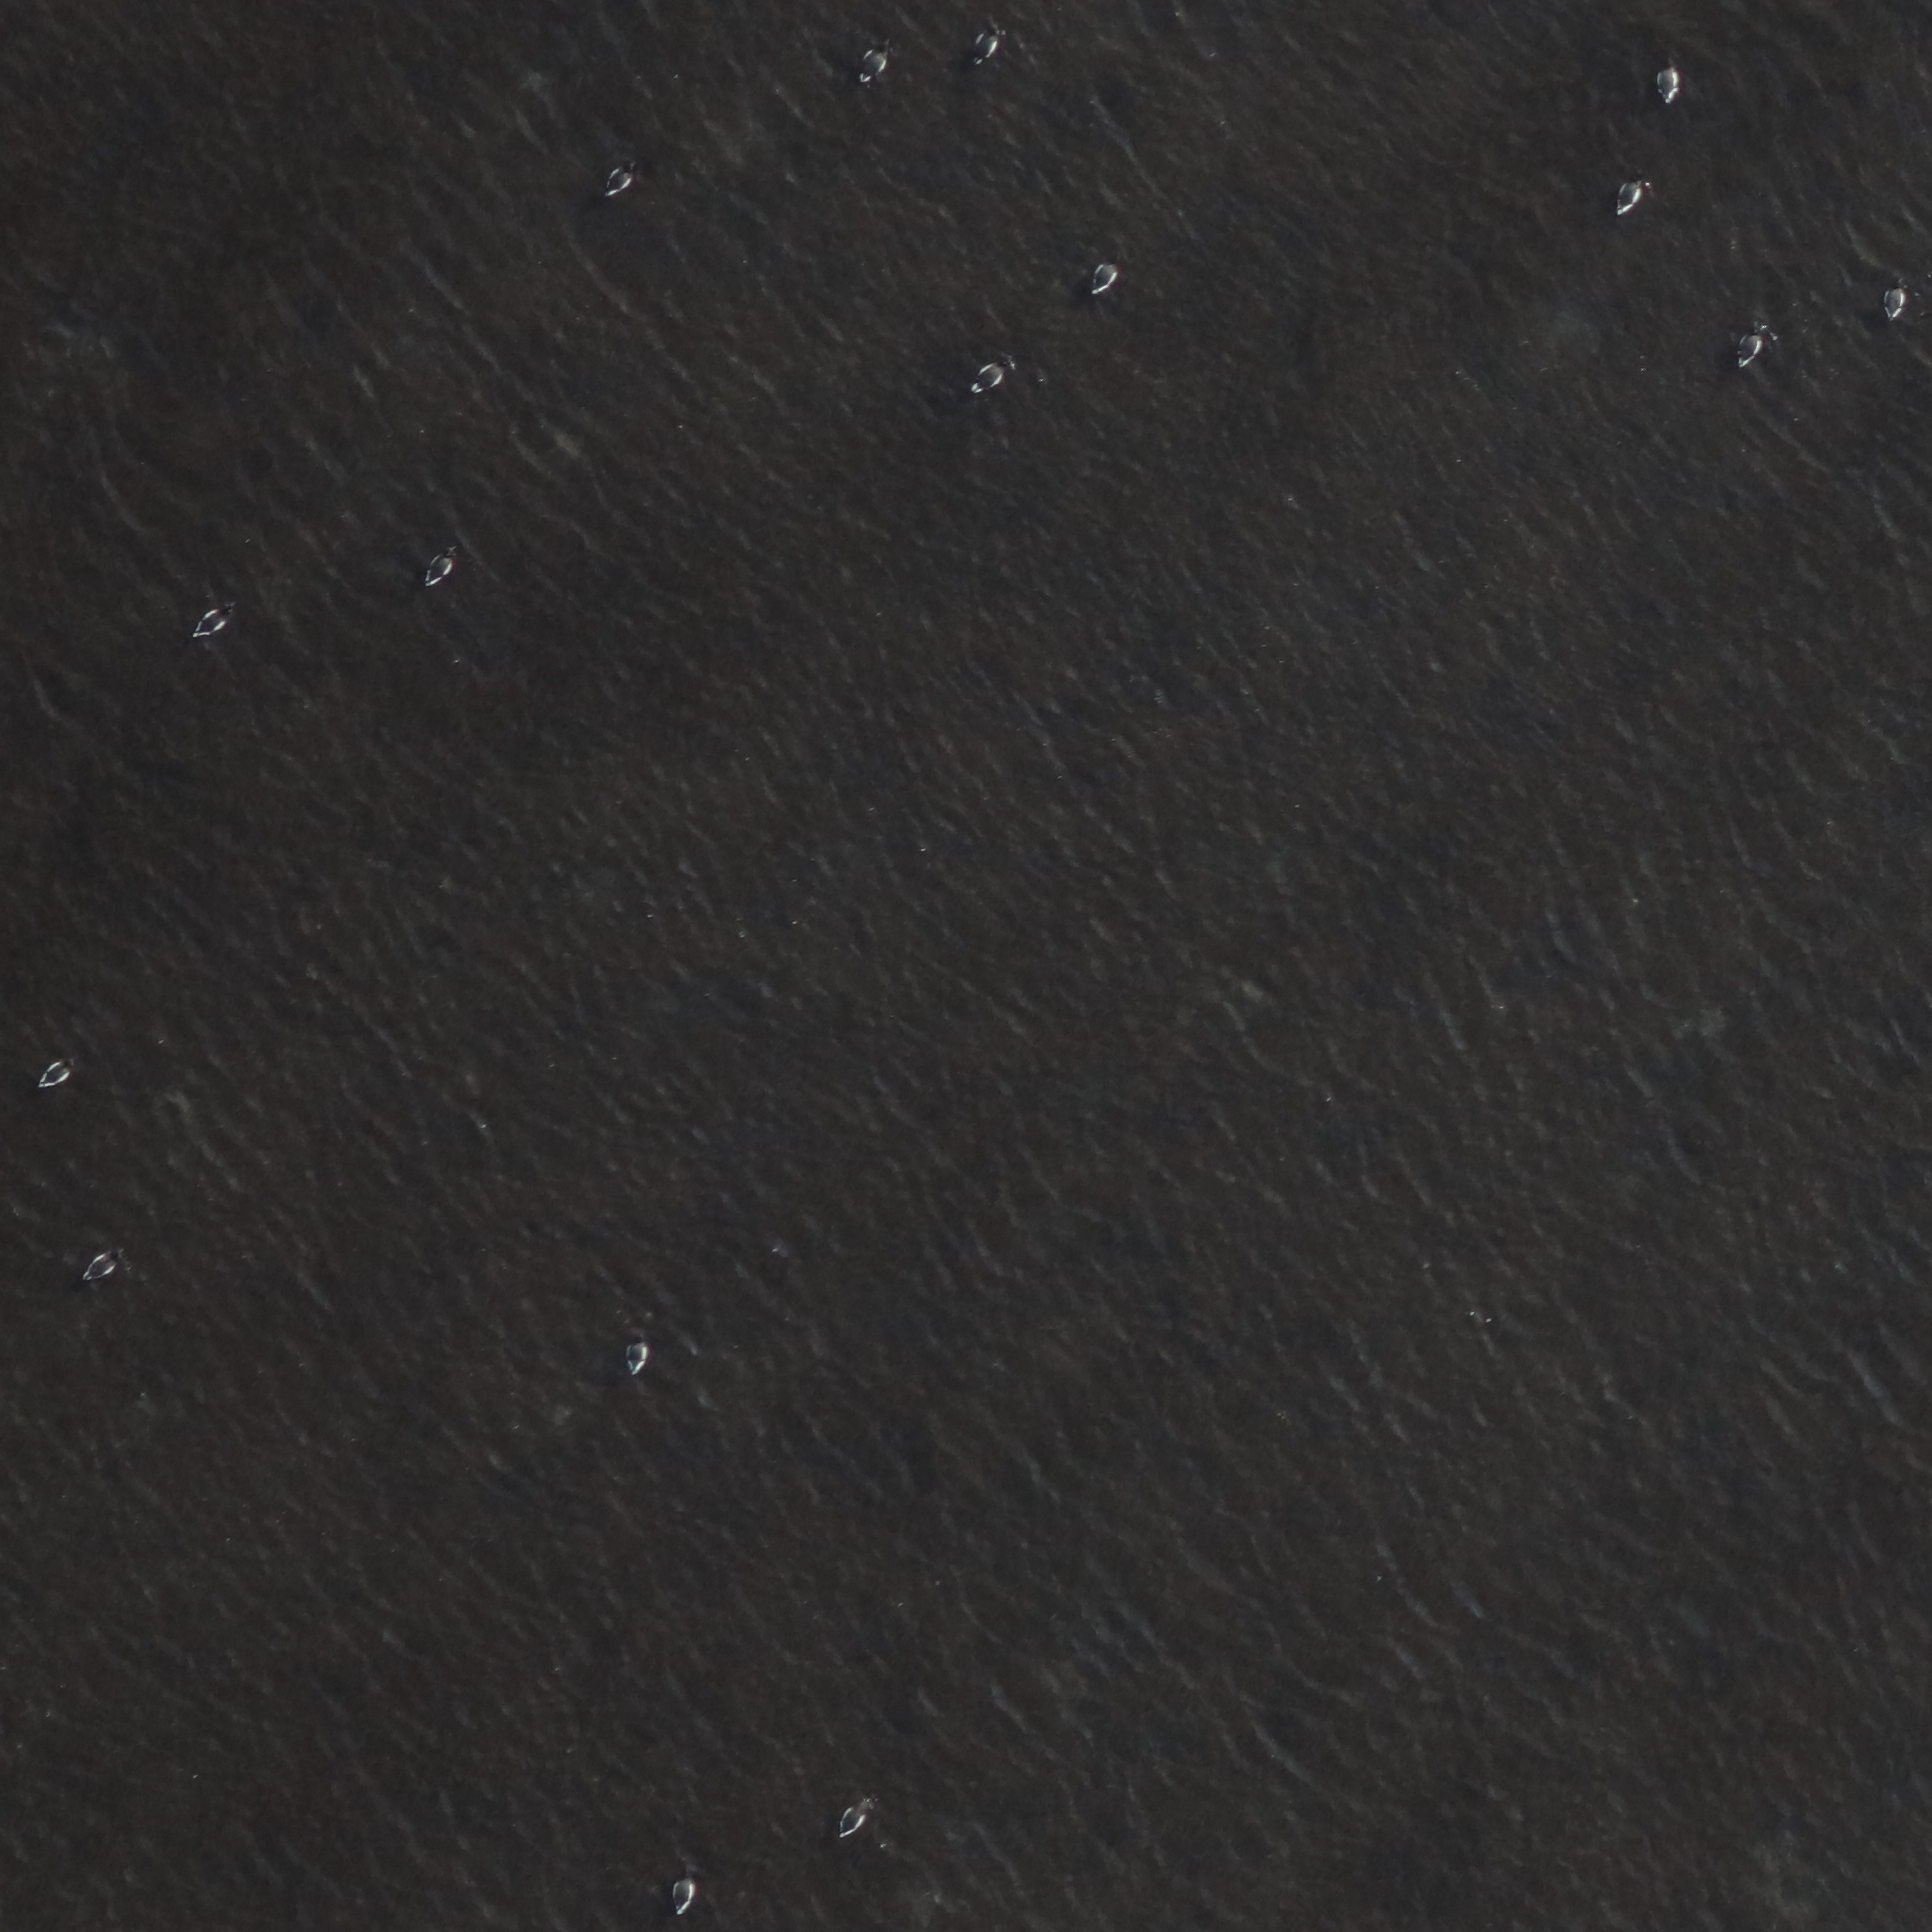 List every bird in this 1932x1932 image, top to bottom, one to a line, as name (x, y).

brant (987, 43)
brant (873, 61)
brant (1666, 81)
brant (619, 179)
brant (1628, 195)
brant (1102, 277)
brant (1893, 299)
brant (1754, 344)
brant (991, 376)
brant (439, 566)
brant (213, 622)
brant (56, 1075)
brant (104, 1266)
brant (638, 1353)
brant (854, 1819)
brant (685, 1895)